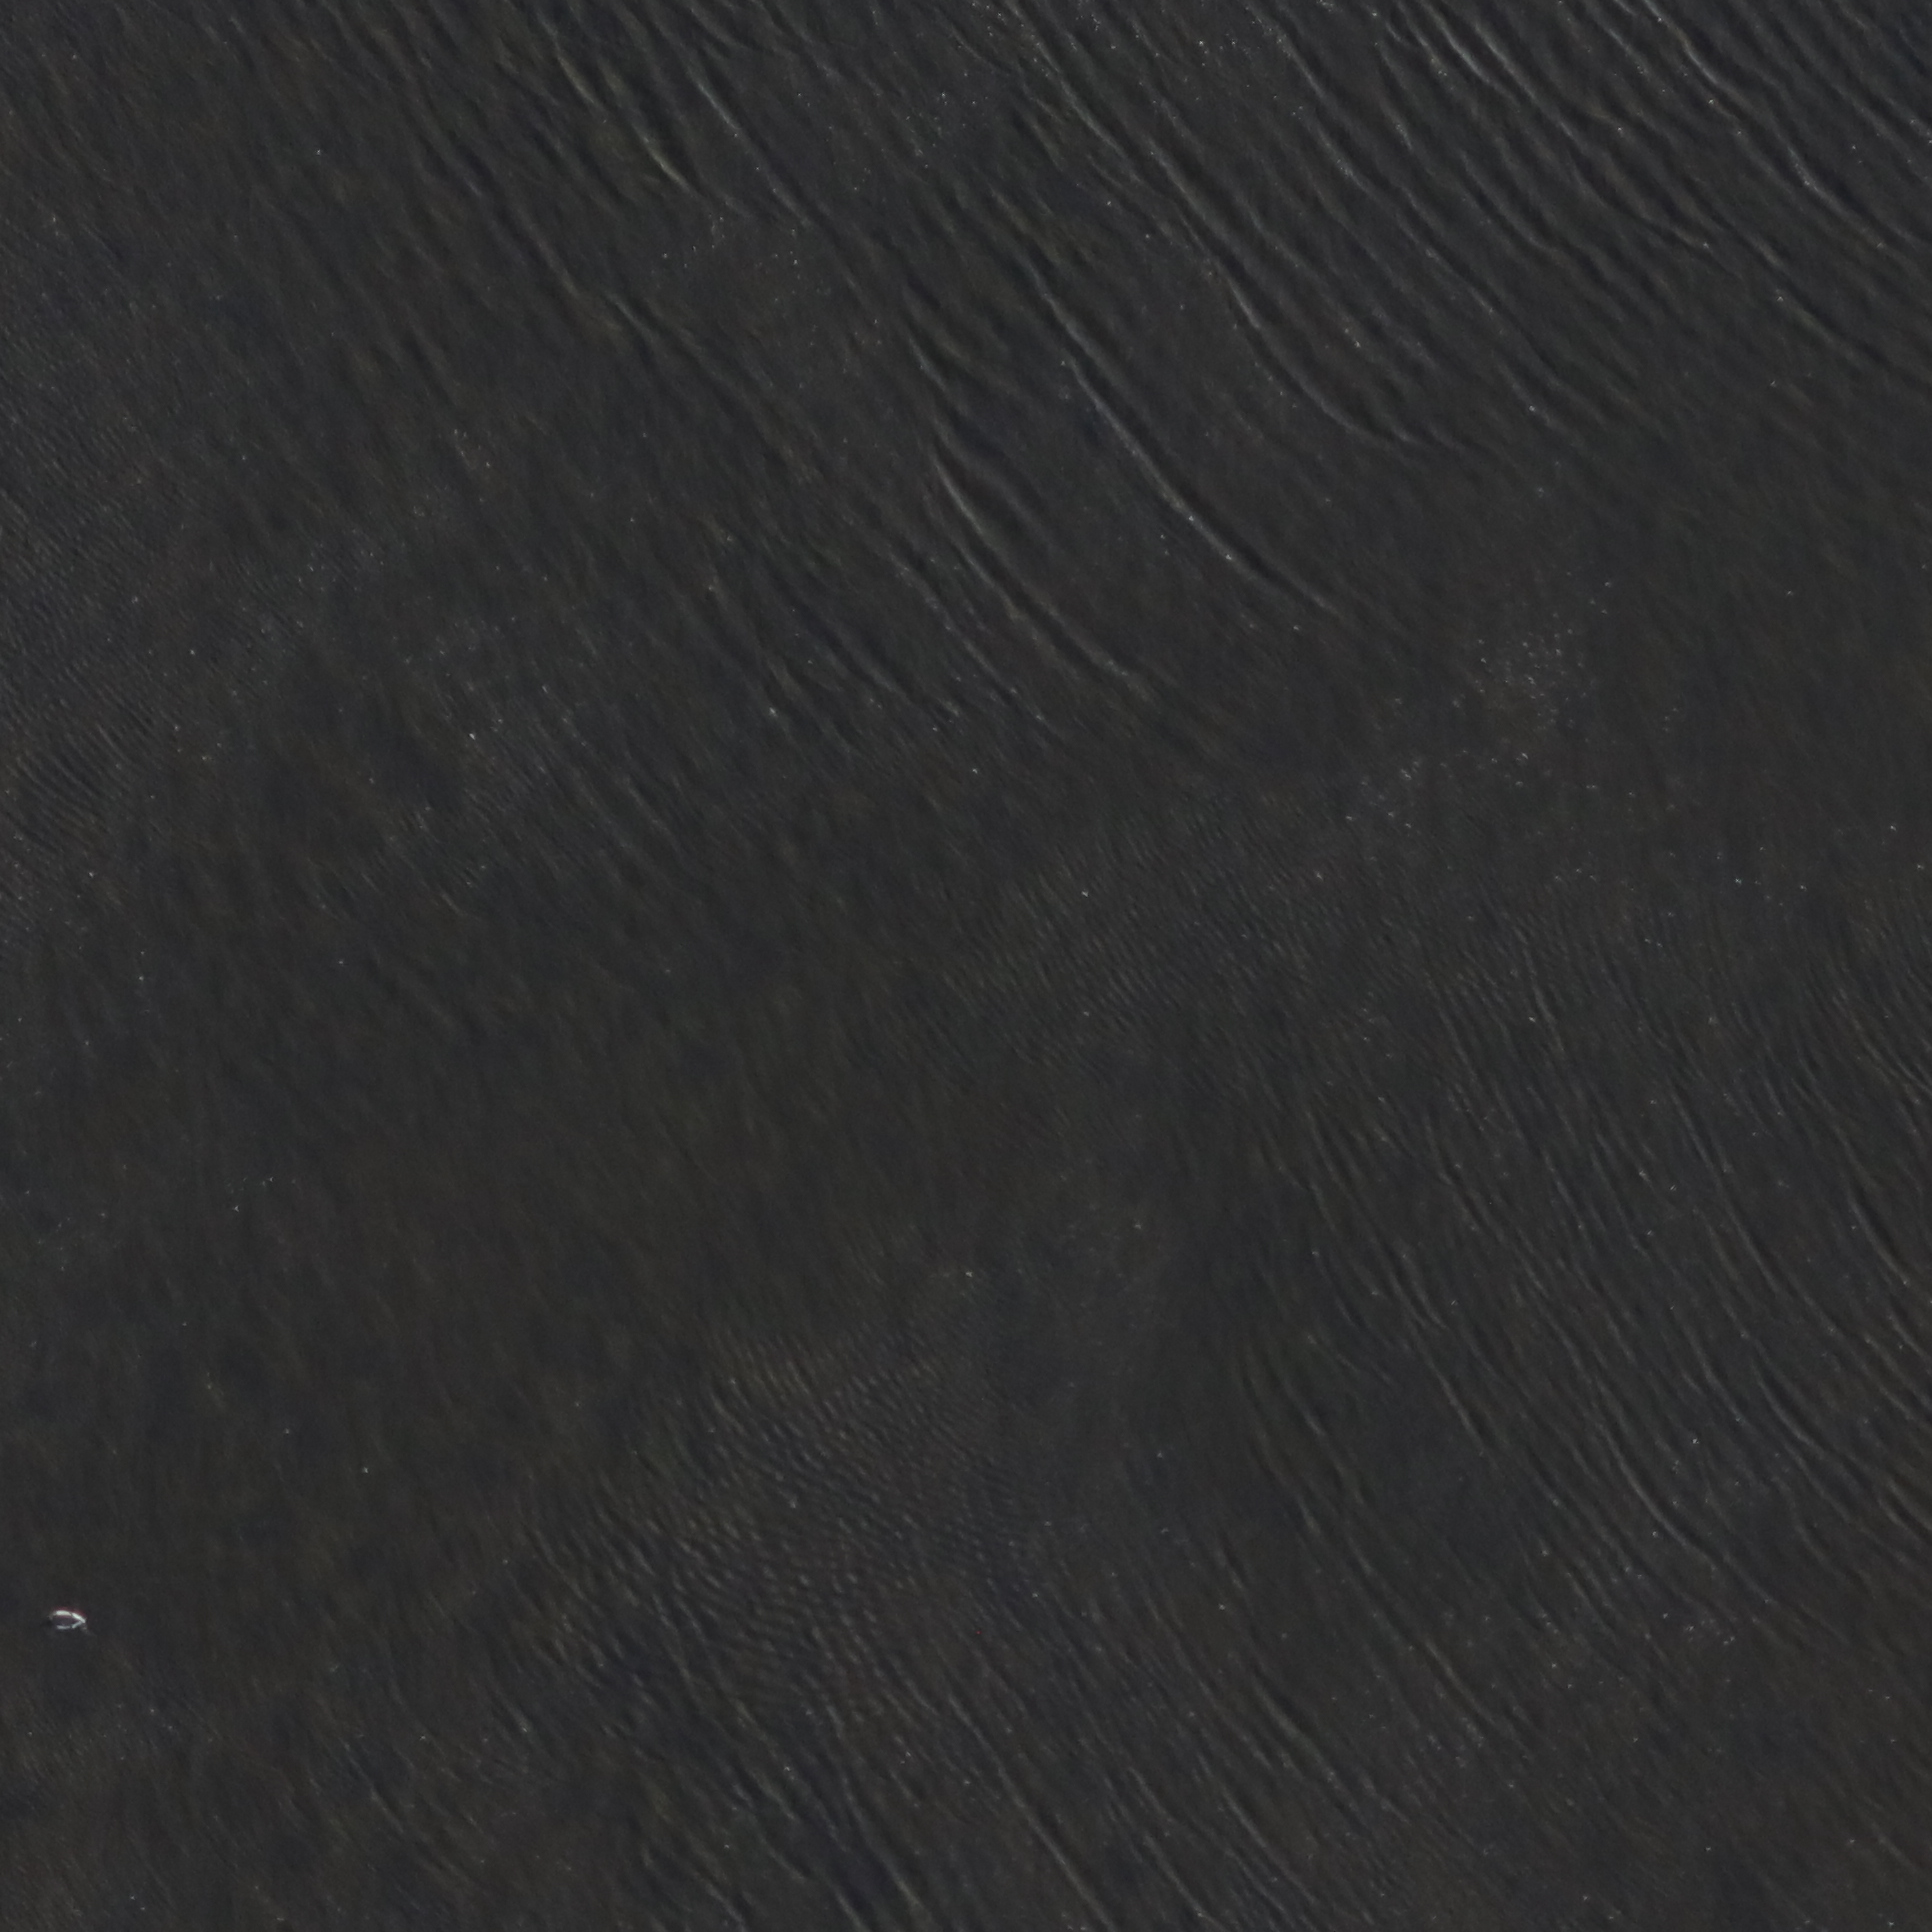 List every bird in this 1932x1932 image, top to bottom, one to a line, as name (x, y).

brant (63, 1620)